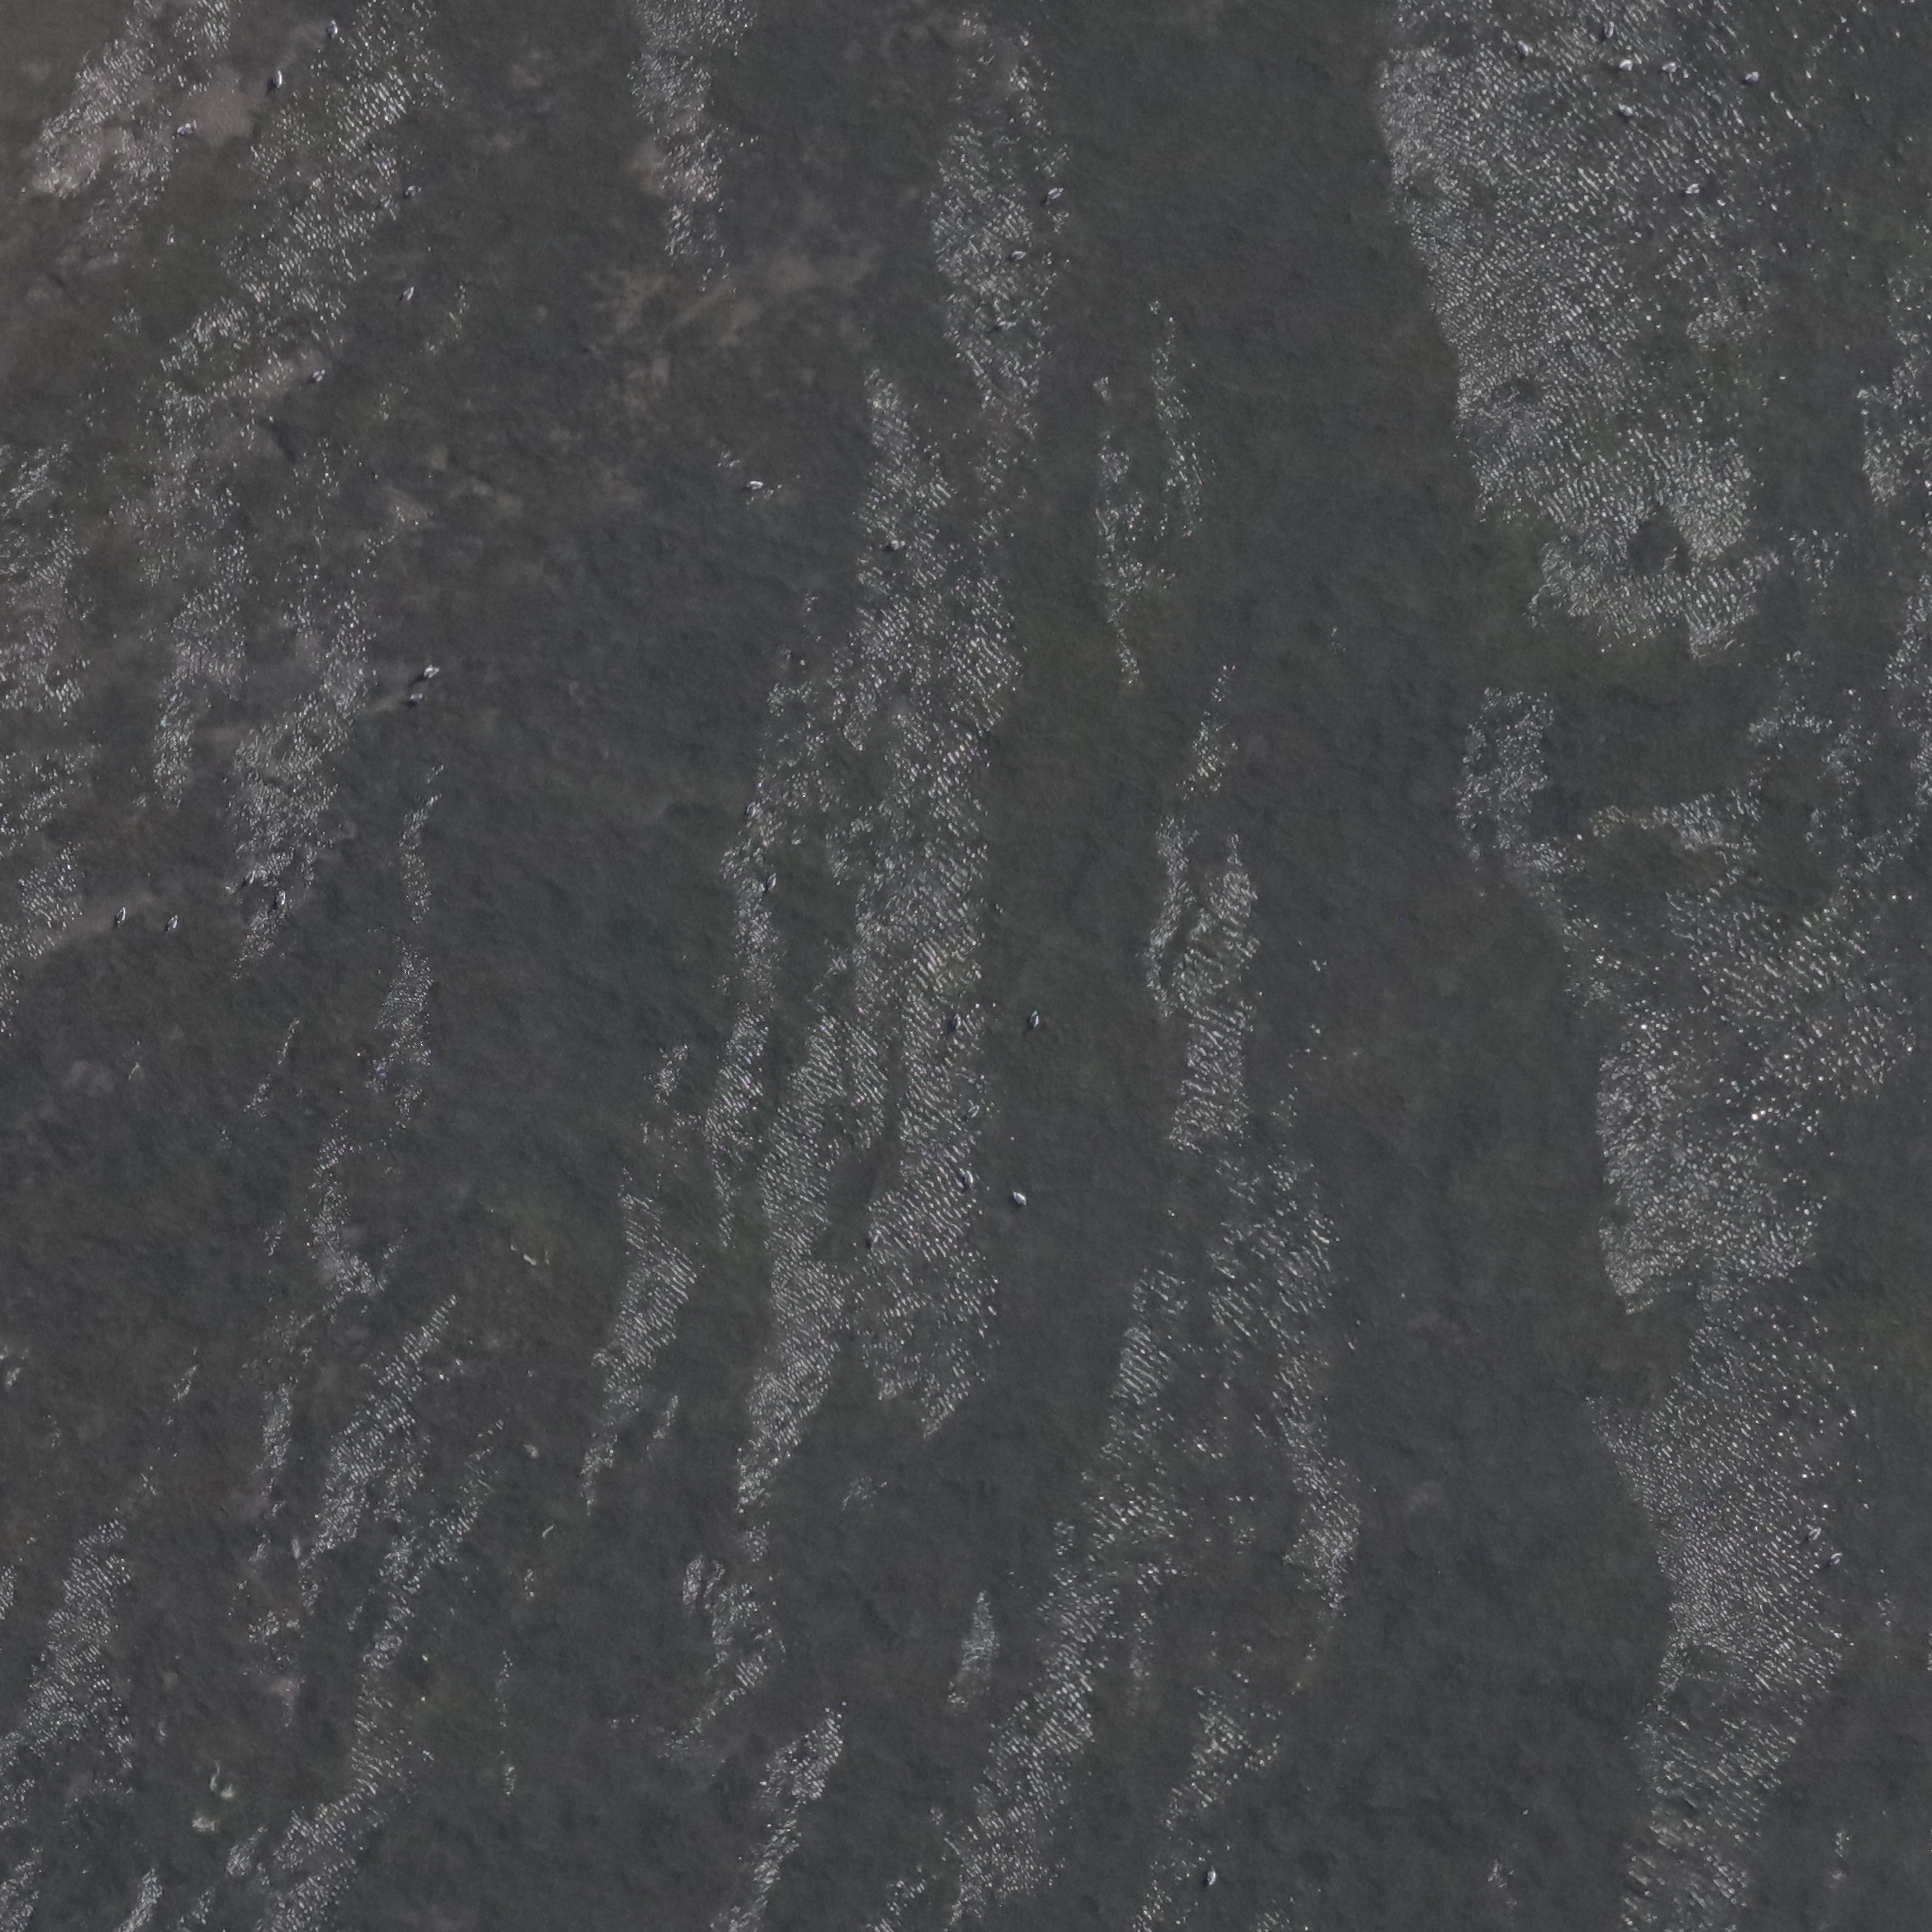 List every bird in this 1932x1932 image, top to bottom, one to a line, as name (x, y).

brant (1612, 20)
brant (336, 30)
brant (1532, 46)
brant (1662, 65)
brant (1626, 67)
brant (1760, 76)
brant (280, 82)
brant (1632, 109)
brant (190, 126)
brant (410, 189)
brant (1691, 189)
brant (387, 198)
brant (1018, 252)
brant (404, 292)
brant (1001, 324)
brant (316, 376)
brant (742, 478)
brant (904, 541)
brant (436, 668)
brant (414, 704)
brant (250, 879)
brant (280, 905)
brant (117, 912)
brant (177, 922)
brant (1030, 1018)
brant (953, 1028)
brant (966, 1115)
brant (971, 1184)
brant (1020, 1206)
brant (888, 1228)
brant (1811, 1529)
brant (1840, 1552)
brant (1215, 1873)